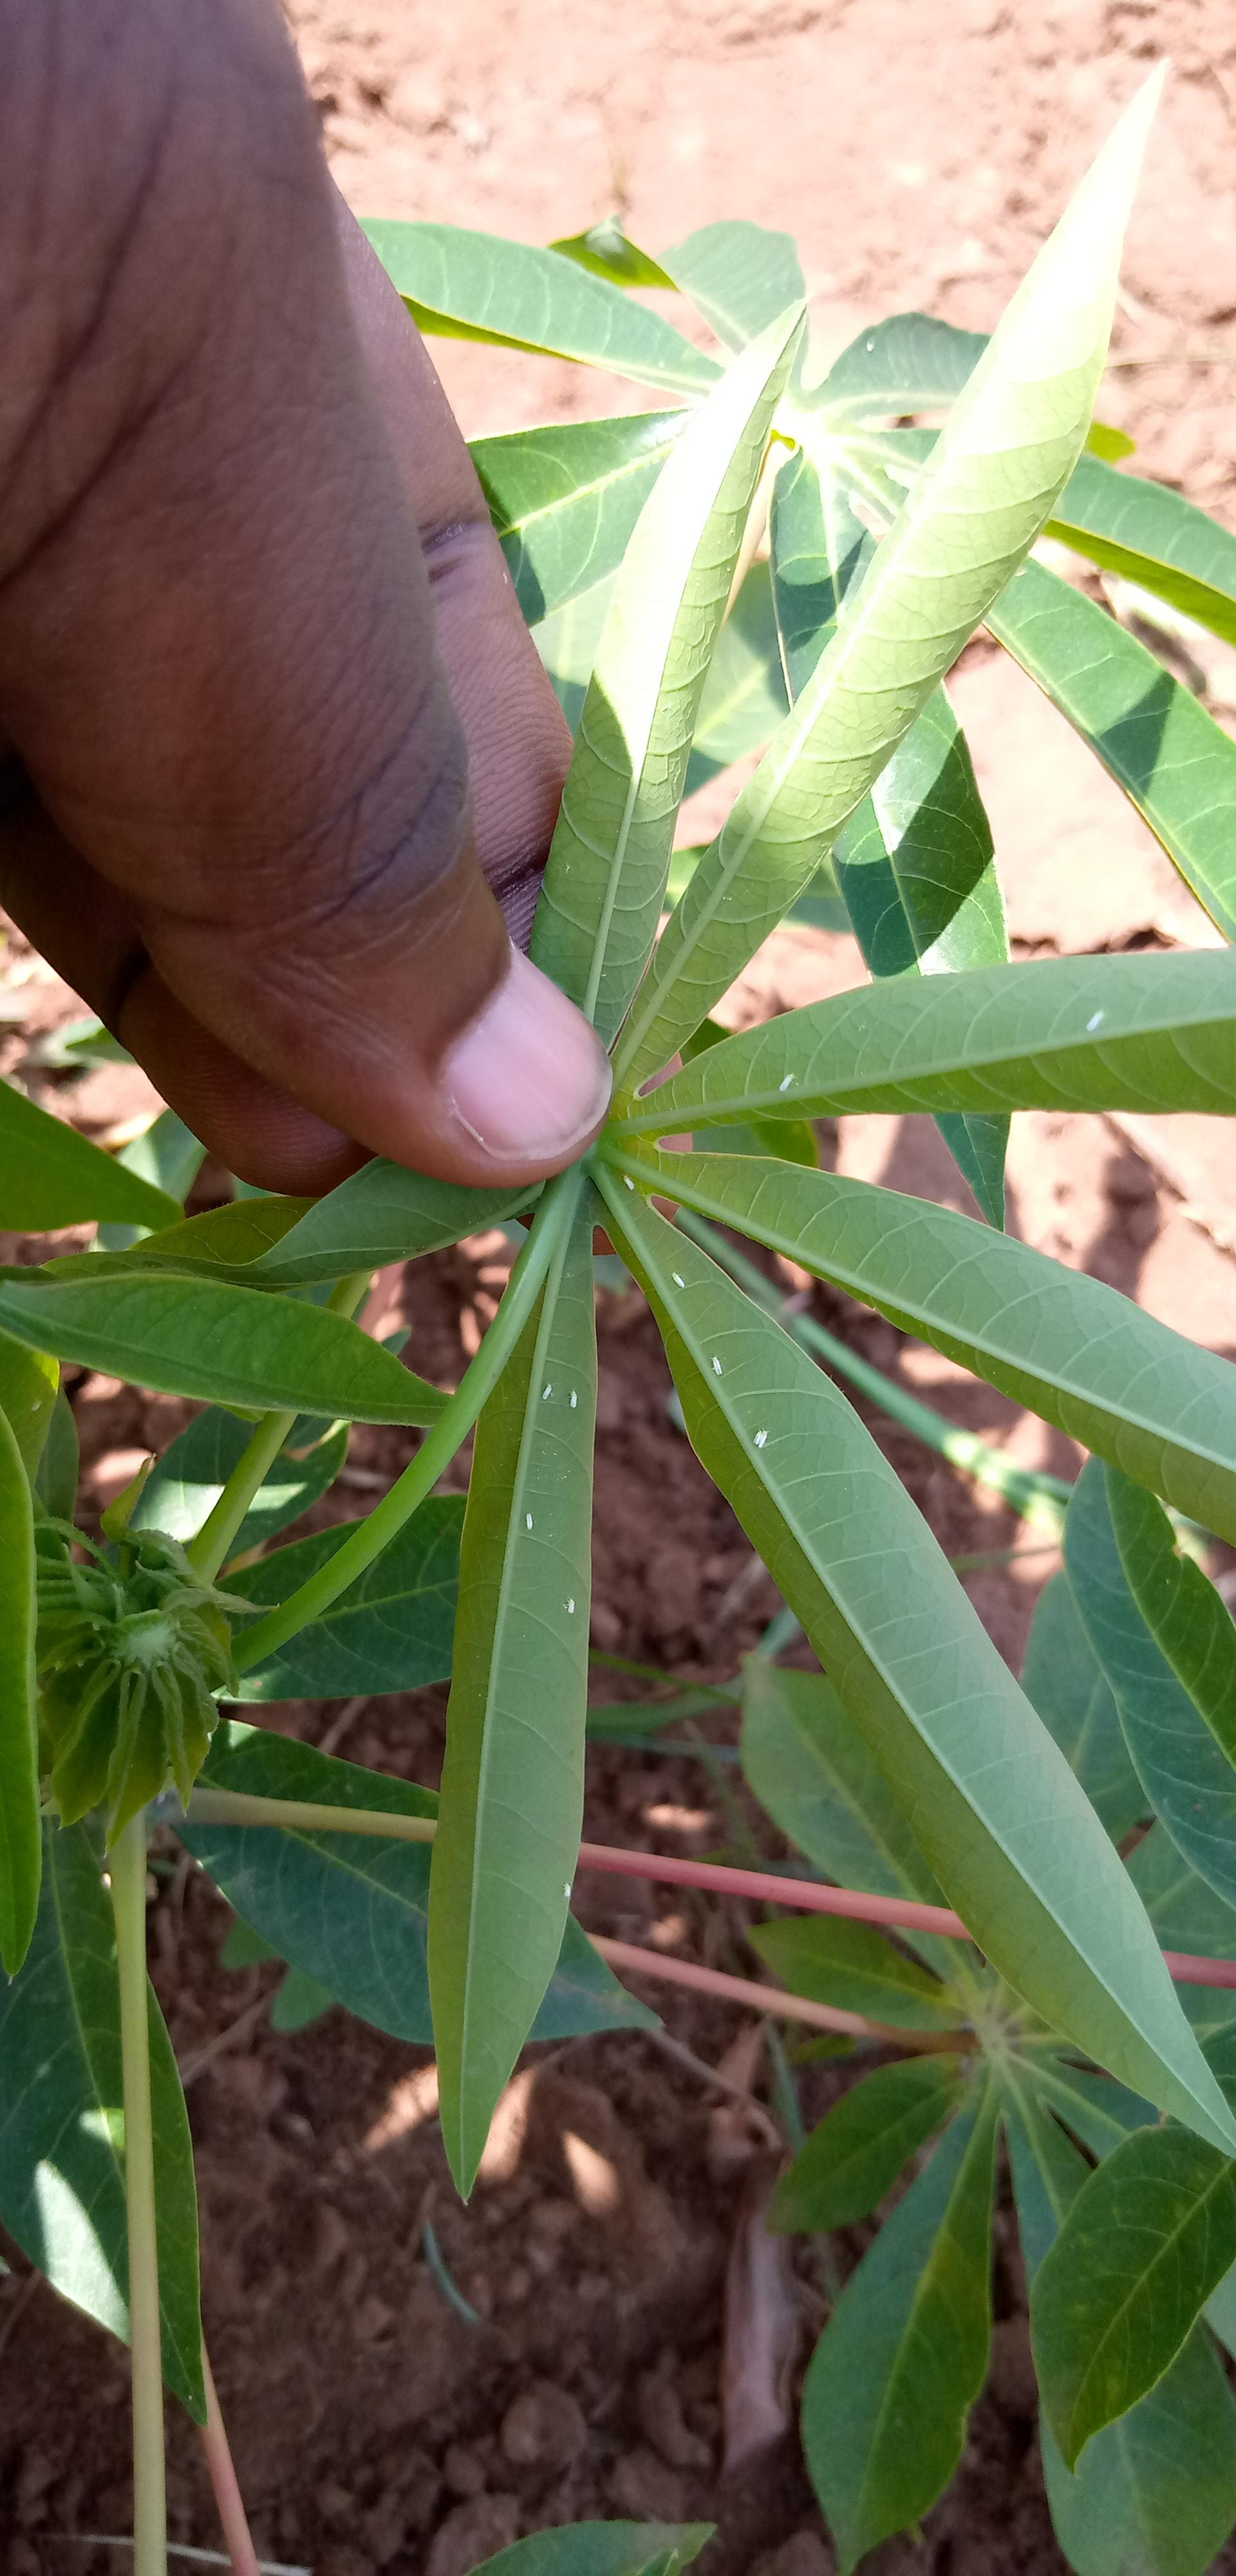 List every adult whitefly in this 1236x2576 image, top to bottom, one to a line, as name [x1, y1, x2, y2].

whitefly [1078, 1007, 1112, 1040]
whitefly [771, 1072, 803, 1099]
whitefly [619, 1164, 642, 1200]
whitefly [668, 1265, 698, 1294]
whitefly [707, 1347, 731, 1386]
whitefly [537, 1375, 557, 1403]
whitefly [565, 1379, 583, 1412]
whitefly [749, 1416, 772, 1454]
whitefly [749, 1428, 769, 1452]
whitefly [514, 1506, 535, 1540]
whitefly [556, 1586, 580, 1618]
whitefly [555, 1875, 577, 1906]